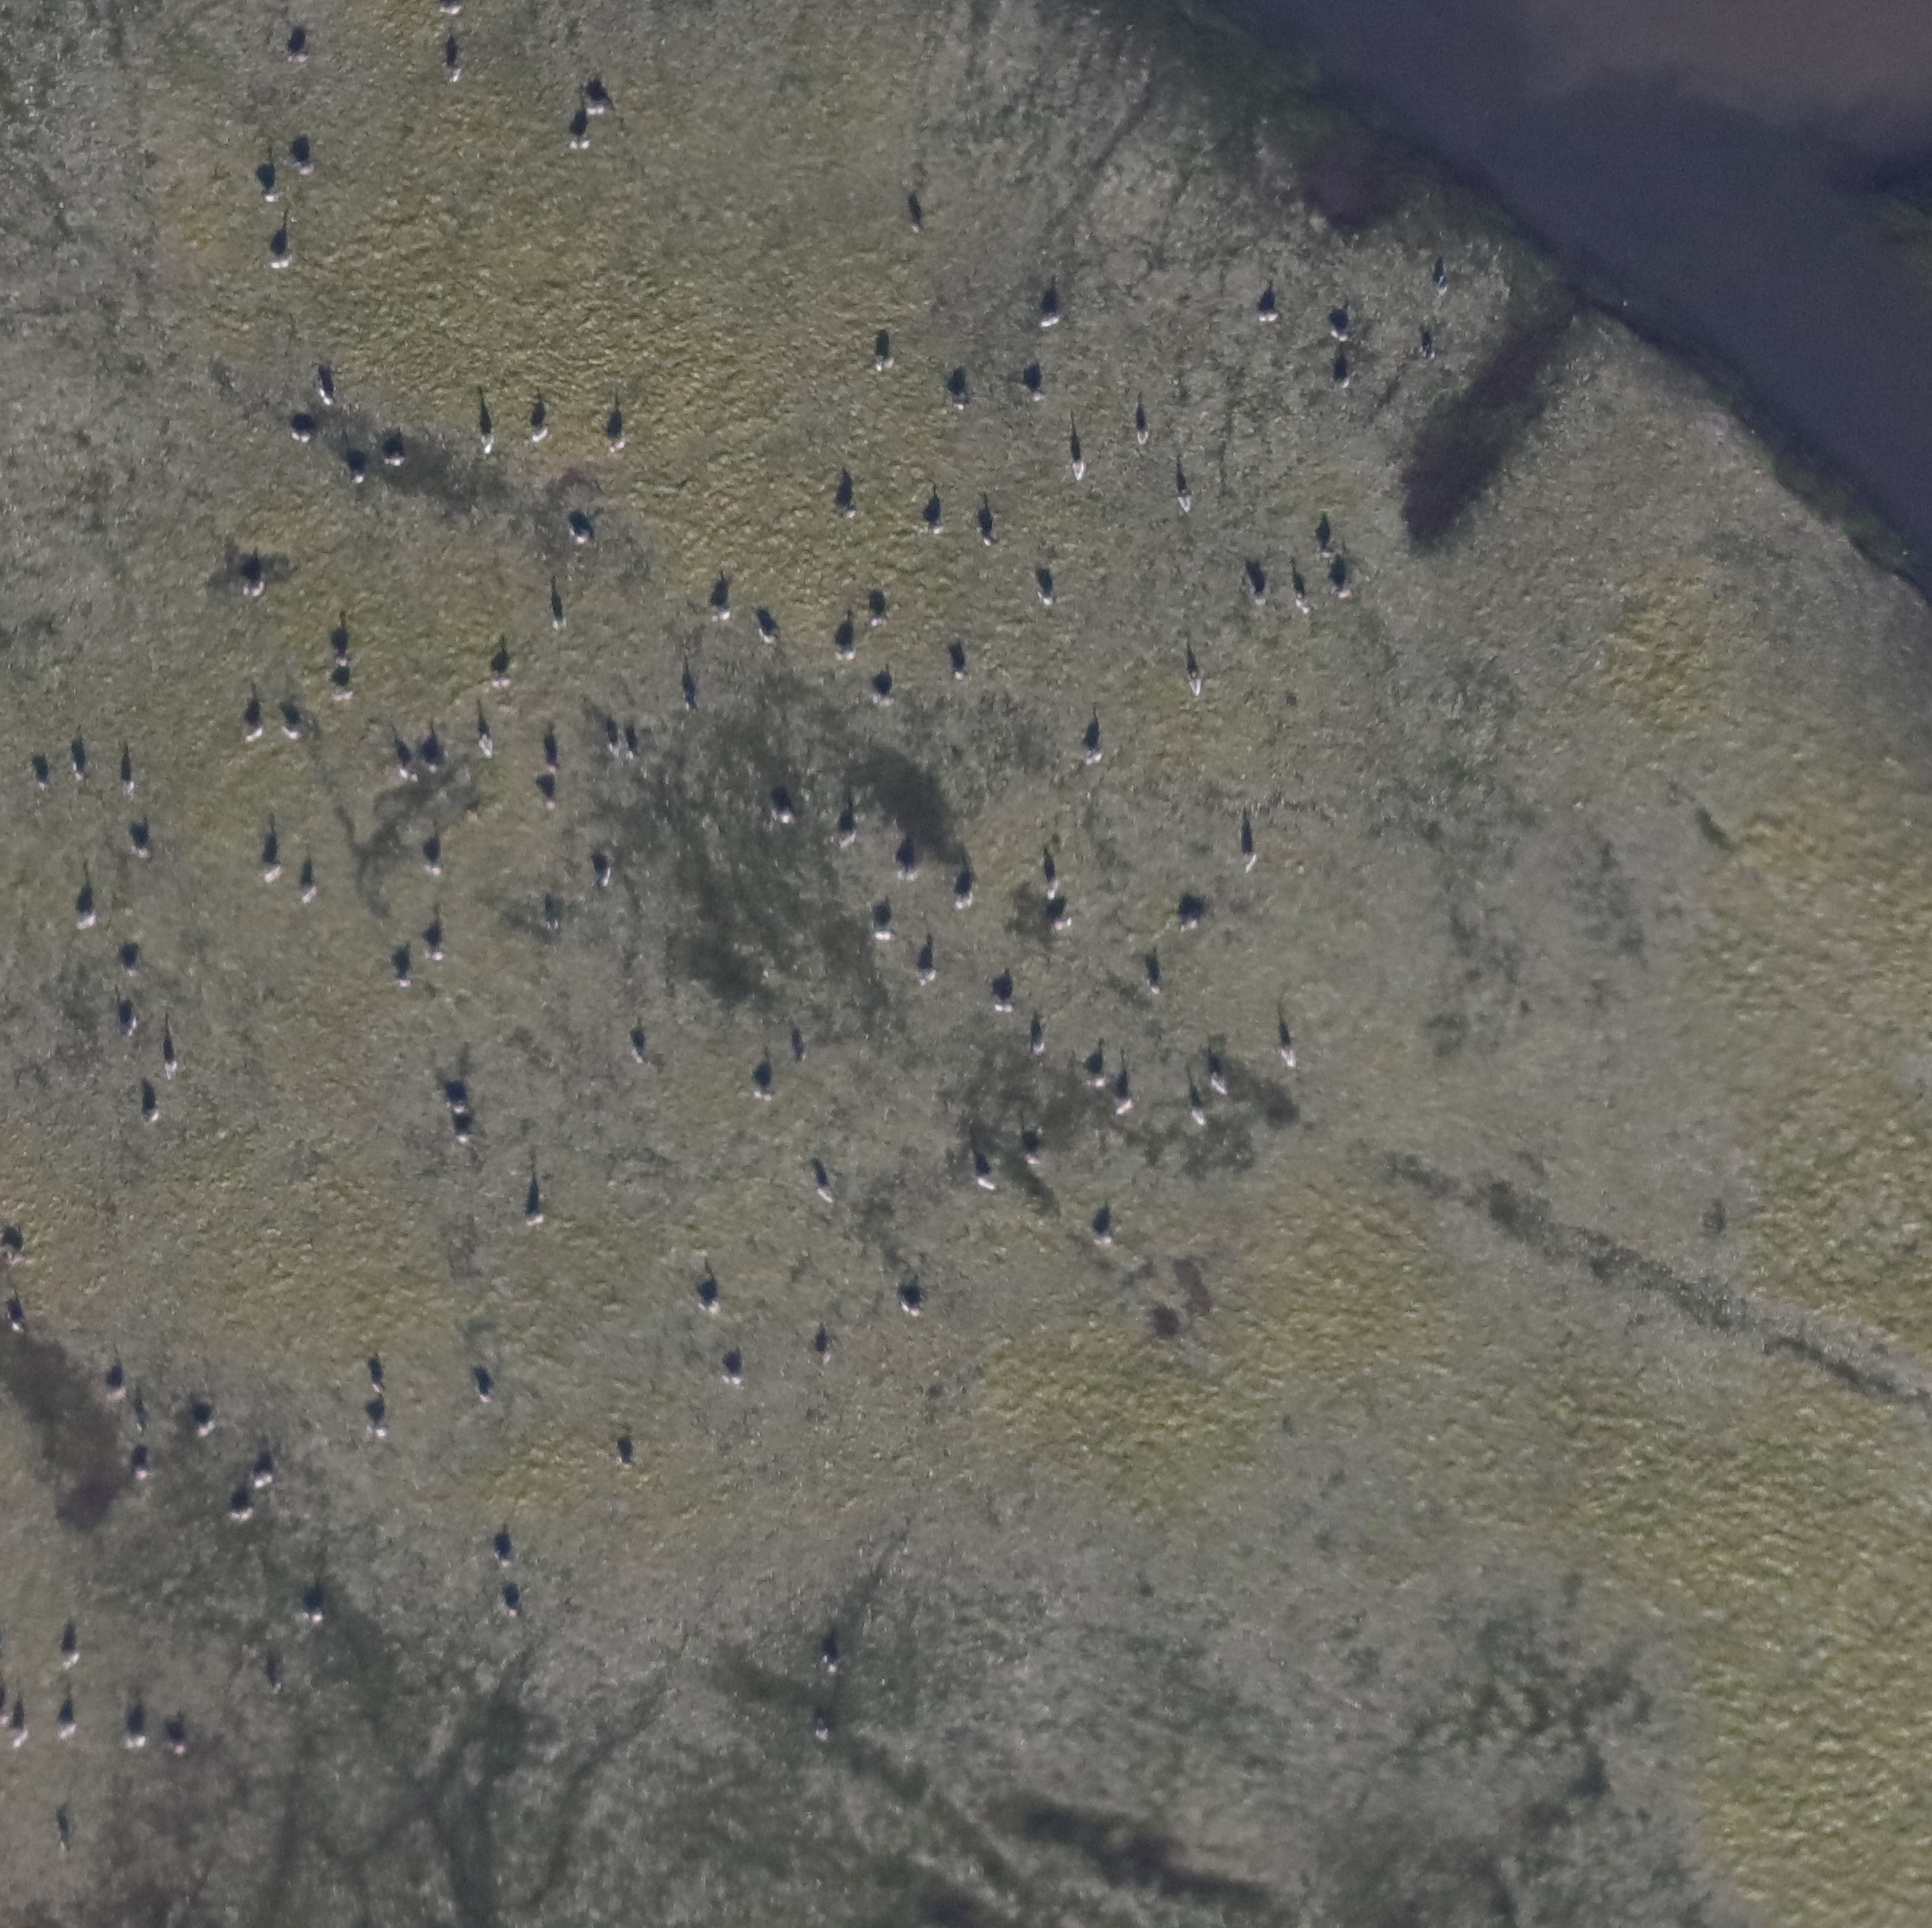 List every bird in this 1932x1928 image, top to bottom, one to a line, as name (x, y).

brant (451, 8)
brant (298, 59)
brant (450, 76)
brant (594, 108)
brant (588, 139)
brant (310, 169)
brant (271, 190)
brant (920, 226)
brant (277, 257)
brant (1442, 285)
brant (1271, 311)
brant (1051, 315)
brant (1338, 334)
brant (1426, 350)
brant (883, 363)
brant (326, 391)
brant (1344, 392)
brant (1041, 396)
brant (963, 405)
brant (297, 425)
brant (545, 428)
brant (1150, 434)
brant (492, 439)
brant (623, 442)
brant (393, 451)
brant (1080, 470)
brant (357, 471)
brant (1195, 502)
brant (851, 510)
brant (936, 530)
brant (589, 534)
brant (993, 539)
brant (1330, 546)
brant (247, 589)
brant (1336, 591)
brant (1054, 599)
brant (1263, 599)
brant (1308, 608)
brant (719, 615)
brant (877, 617)
brant (558, 621)
brant (767, 638)
brant (847, 648)
brant (345, 660)
brant (965, 678)
brant (1206, 682)
brant (498, 685)
brant (345, 696)
brant (700, 702)
brant (879, 703)
brant (290, 733)
brant (257, 734)
brant (617, 746)
brant (482, 749)
brant (1100, 751)
brant (550, 754)
brant (640, 754)
brant (439, 763)
brant (79, 770)
brant (126, 776)
brant (406, 777)
brant (41, 782)
brant (556, 793)
brant (786, 814)
brant (846, 832)
brant (149, 853)
brant (438, 865)
brant (1254, 866)
brant (613, 867)
brant (907, 868)
brant (270, 872)
brant (313, 891)
brant (1057, 891)
brant (975, 899)
brant (1191, 918)
brant (88, 920)
brant (554, 923)
brant (880, 923)
brant (1066, 928)
brant (438, 957)
brant (133, 966)
brant (933, 977)
brant (402, 982)
brant (1156, 983)
brant (1006, 1002)
brant (133, 1028)
brant (1042, 1041)
brant (647, 1056)
brant (803, 1056)
brant (174, 1061)
brant (1286, 1061)
brant (1104, 1079)
brant (1226, 1080)
brant (766, 1091)
brant (1127, 1105)
brant (460, 1108)
brant (1200, 1123)
brant (162, 1126)
brant (460, 1136)
brant (1037, 1159)
brant (988, 1179)
brant (826, 1185)
brant (537, 1216)
brant (1107, 1241)
brant (20, 1260)
brant (703, 1300)
brant (921, 1314)
brant (13, 1325)
brant (827, 1358)
brant (383, 1380)
brant (740, 1381)
brant (116, 1391)
brant (491, 1392)
brant (149, 1419)
brant (209, 1429)
brant (383, 1431)
brant (628, 1456)
brant (143, 1465)
brant (265, 1472)
brant (235, 1508)
brant (519, 1555)
brant (525, 1606)
brant (318, 1619)
brant (1, 1650)
brant (69, 1650)
brant (842, 1656)
brant (4, 1712)
brant (66, 1730)
brant (27, 1735)
brant (138, 1740)
brant (178, 1743)
brant (821, 1743)